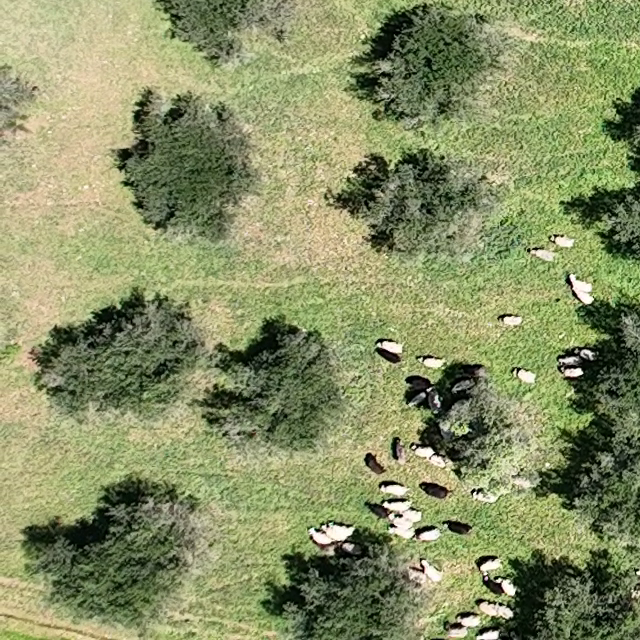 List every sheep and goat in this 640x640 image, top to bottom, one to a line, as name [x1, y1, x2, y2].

sheep [549, 235, 574, 248]
sheep [528, 249, 557, 262]
sheep [570, 274, 592, 292]
sheep [572, 288, 594, 305]
sheep [499, 315, 522, 326]
sheep [376, 341, 403, 354]
sheep [375, 348, 399, 362]
sheep [575, 348, 598, 361]
sheep [417, 356, 446, 368]
sheep [557, 357, 583, 366]
sheep [458, 365, 485, 374]
sheep [563, 367, 584, 377]
sheep [512, 368, 536, 385]
sheep [452, 378, 475, 395]
sheep [410, 380, 434, 388]
sheep [406, 386, 433, 405]
sheep [430, 388, 443, 414]
sheep [395, 437, 408, 464]
sheep [410, 443, 435, 458]
sheep [427, 453, 446, 468]
sheep [365, 456, 386, 474]
sheep [509, 474, 534, 488]
sheep [419, 483, 448, 498]
sheep [381, 484, 409, 495]
sheep [472, 489, 498, 503]
sheep [382, 501, 412, 512]
sheep [366, 502, 389, 518]
sheep [400, 509, 420, 521]
sheep [389, 512, 413, 528]
sheep [443, 520, 472, 534]
sheep [329, 523, 354, 537]
sheep [320, 525, 347, 542]
sheep [308, 528, 332, 545]
sheep [389, 529, 415, 538]
sheep [418, 529, 442, 542]
sheep [336, 541, 363, 554]
sheep [421, 559, 443, 582]
sheep [480, 559, 502, 573]
sheep [406, 565, 428, 580]
sheep [634, 568, 639, 587]
sheep [482, 571, 504, 594]
sheep [496, 576, 518, 597]
sheep [478, 601, 499, 616]
sheep [497, 602, 515, 620]
sheep [456, 613, 480, 627]
sheep [444, 622, 467, 638]
sheep [476, 628, 500, 639]